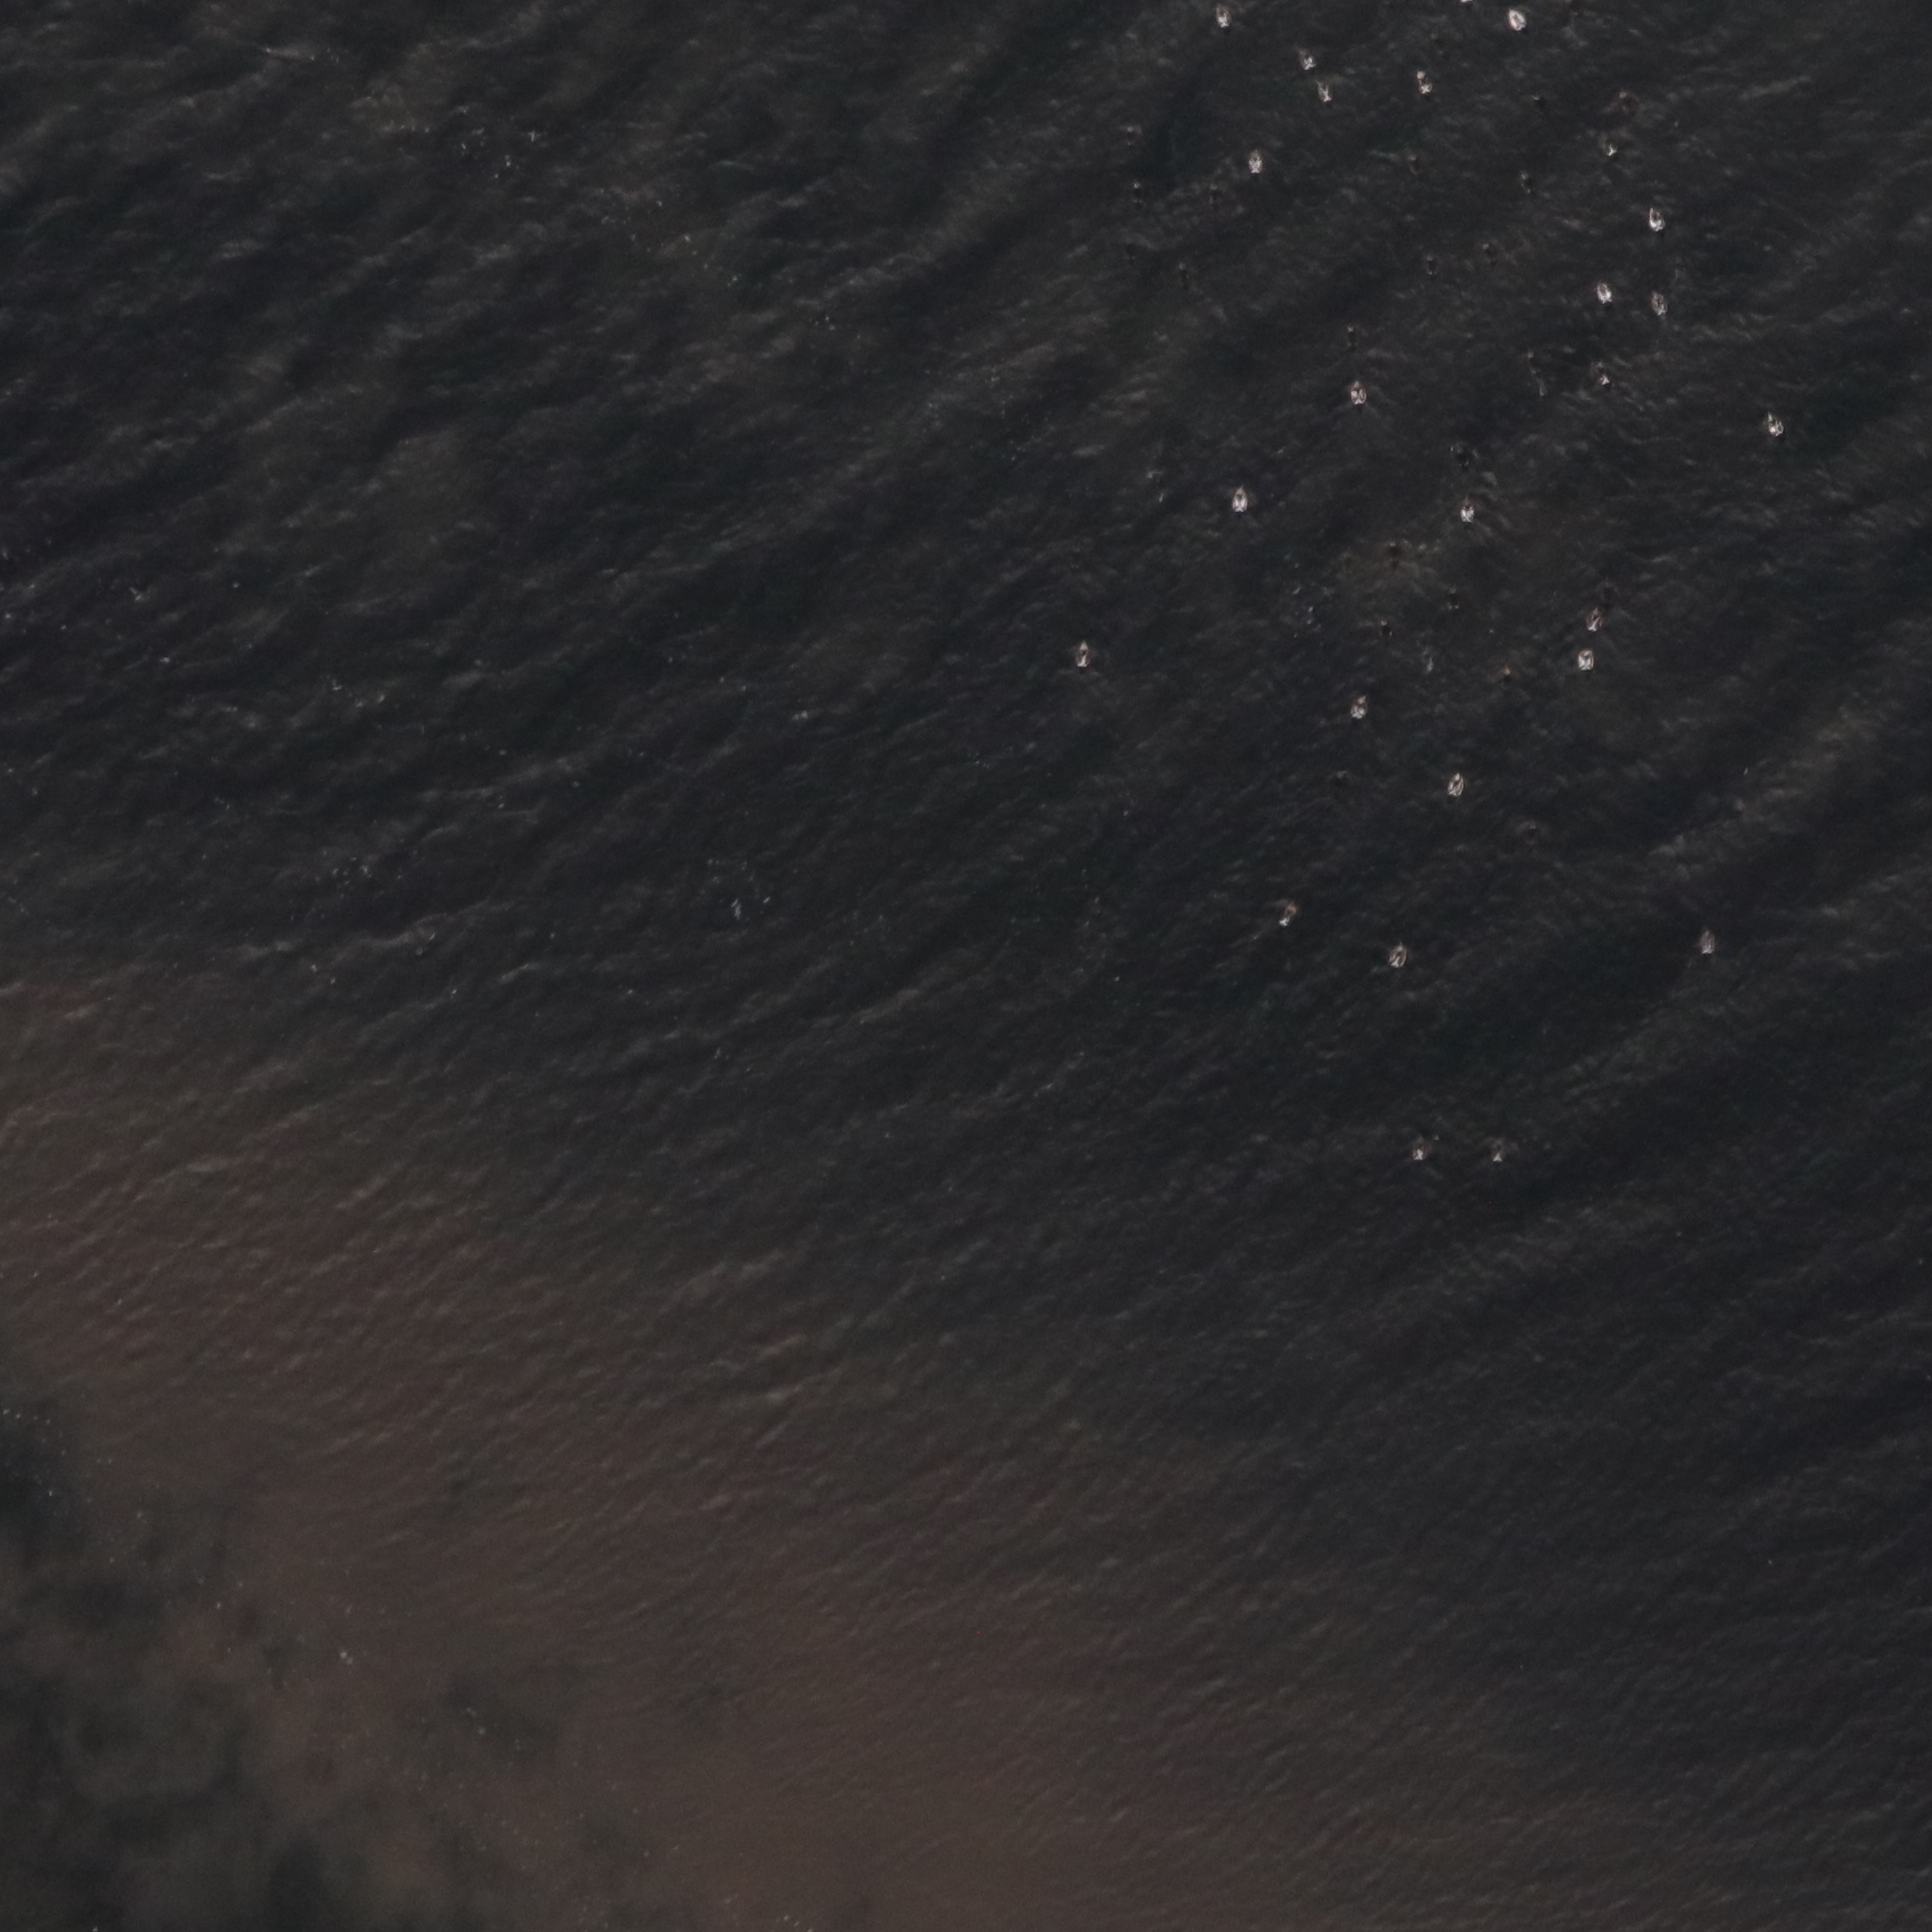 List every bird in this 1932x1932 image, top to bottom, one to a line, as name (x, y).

other bird (1572, 9)
other bird (1224, 17)
other bird (1515, 19)
other bird (1435, 43)
other bird (1306, 63)
other bird (1423, 84)
other bird (1328, 95)
other bird (1626, 101)
other bird (1541, 104)
other bird (1128, 138)
other bird (1605, 146)
other bird (1257, 160)
other bird (1410, 165)
other bird (1528, 182)
other bird (1140, 187)
other bird (1214, 192)
other bird (1657, 221)
other bird (1130, 248)
other bird (1491, 251)
other bird (1429, 265)
other bird (1183, 271)
other bird (1607, 297)
other bird (1663, 304)
other bird (1354, 339)
other bird (1533, 363)
other bird (1601, 380)
other bird (1359, 395)
other bird (1776, 426)
other bird (1463, 456)
other bird (1240, 502)
other bird (1465, 514)
other bird (1393, 555)
other bird (1604, 592)
other bird (1452, 599)
other bird (1594, 623)
other bird (1381, 632)
other bird (1082, 657)
other bird (1583, 662)
other bird (1505, 675)
other bird (1359, 709)
other bird (1341, 776)
other bird (1455, 787)
other bird (1290, 915)
other bird (1709, 947)
other bird (1397, 958)
other bird (1418, 1147)
other bird (1496, 1149)